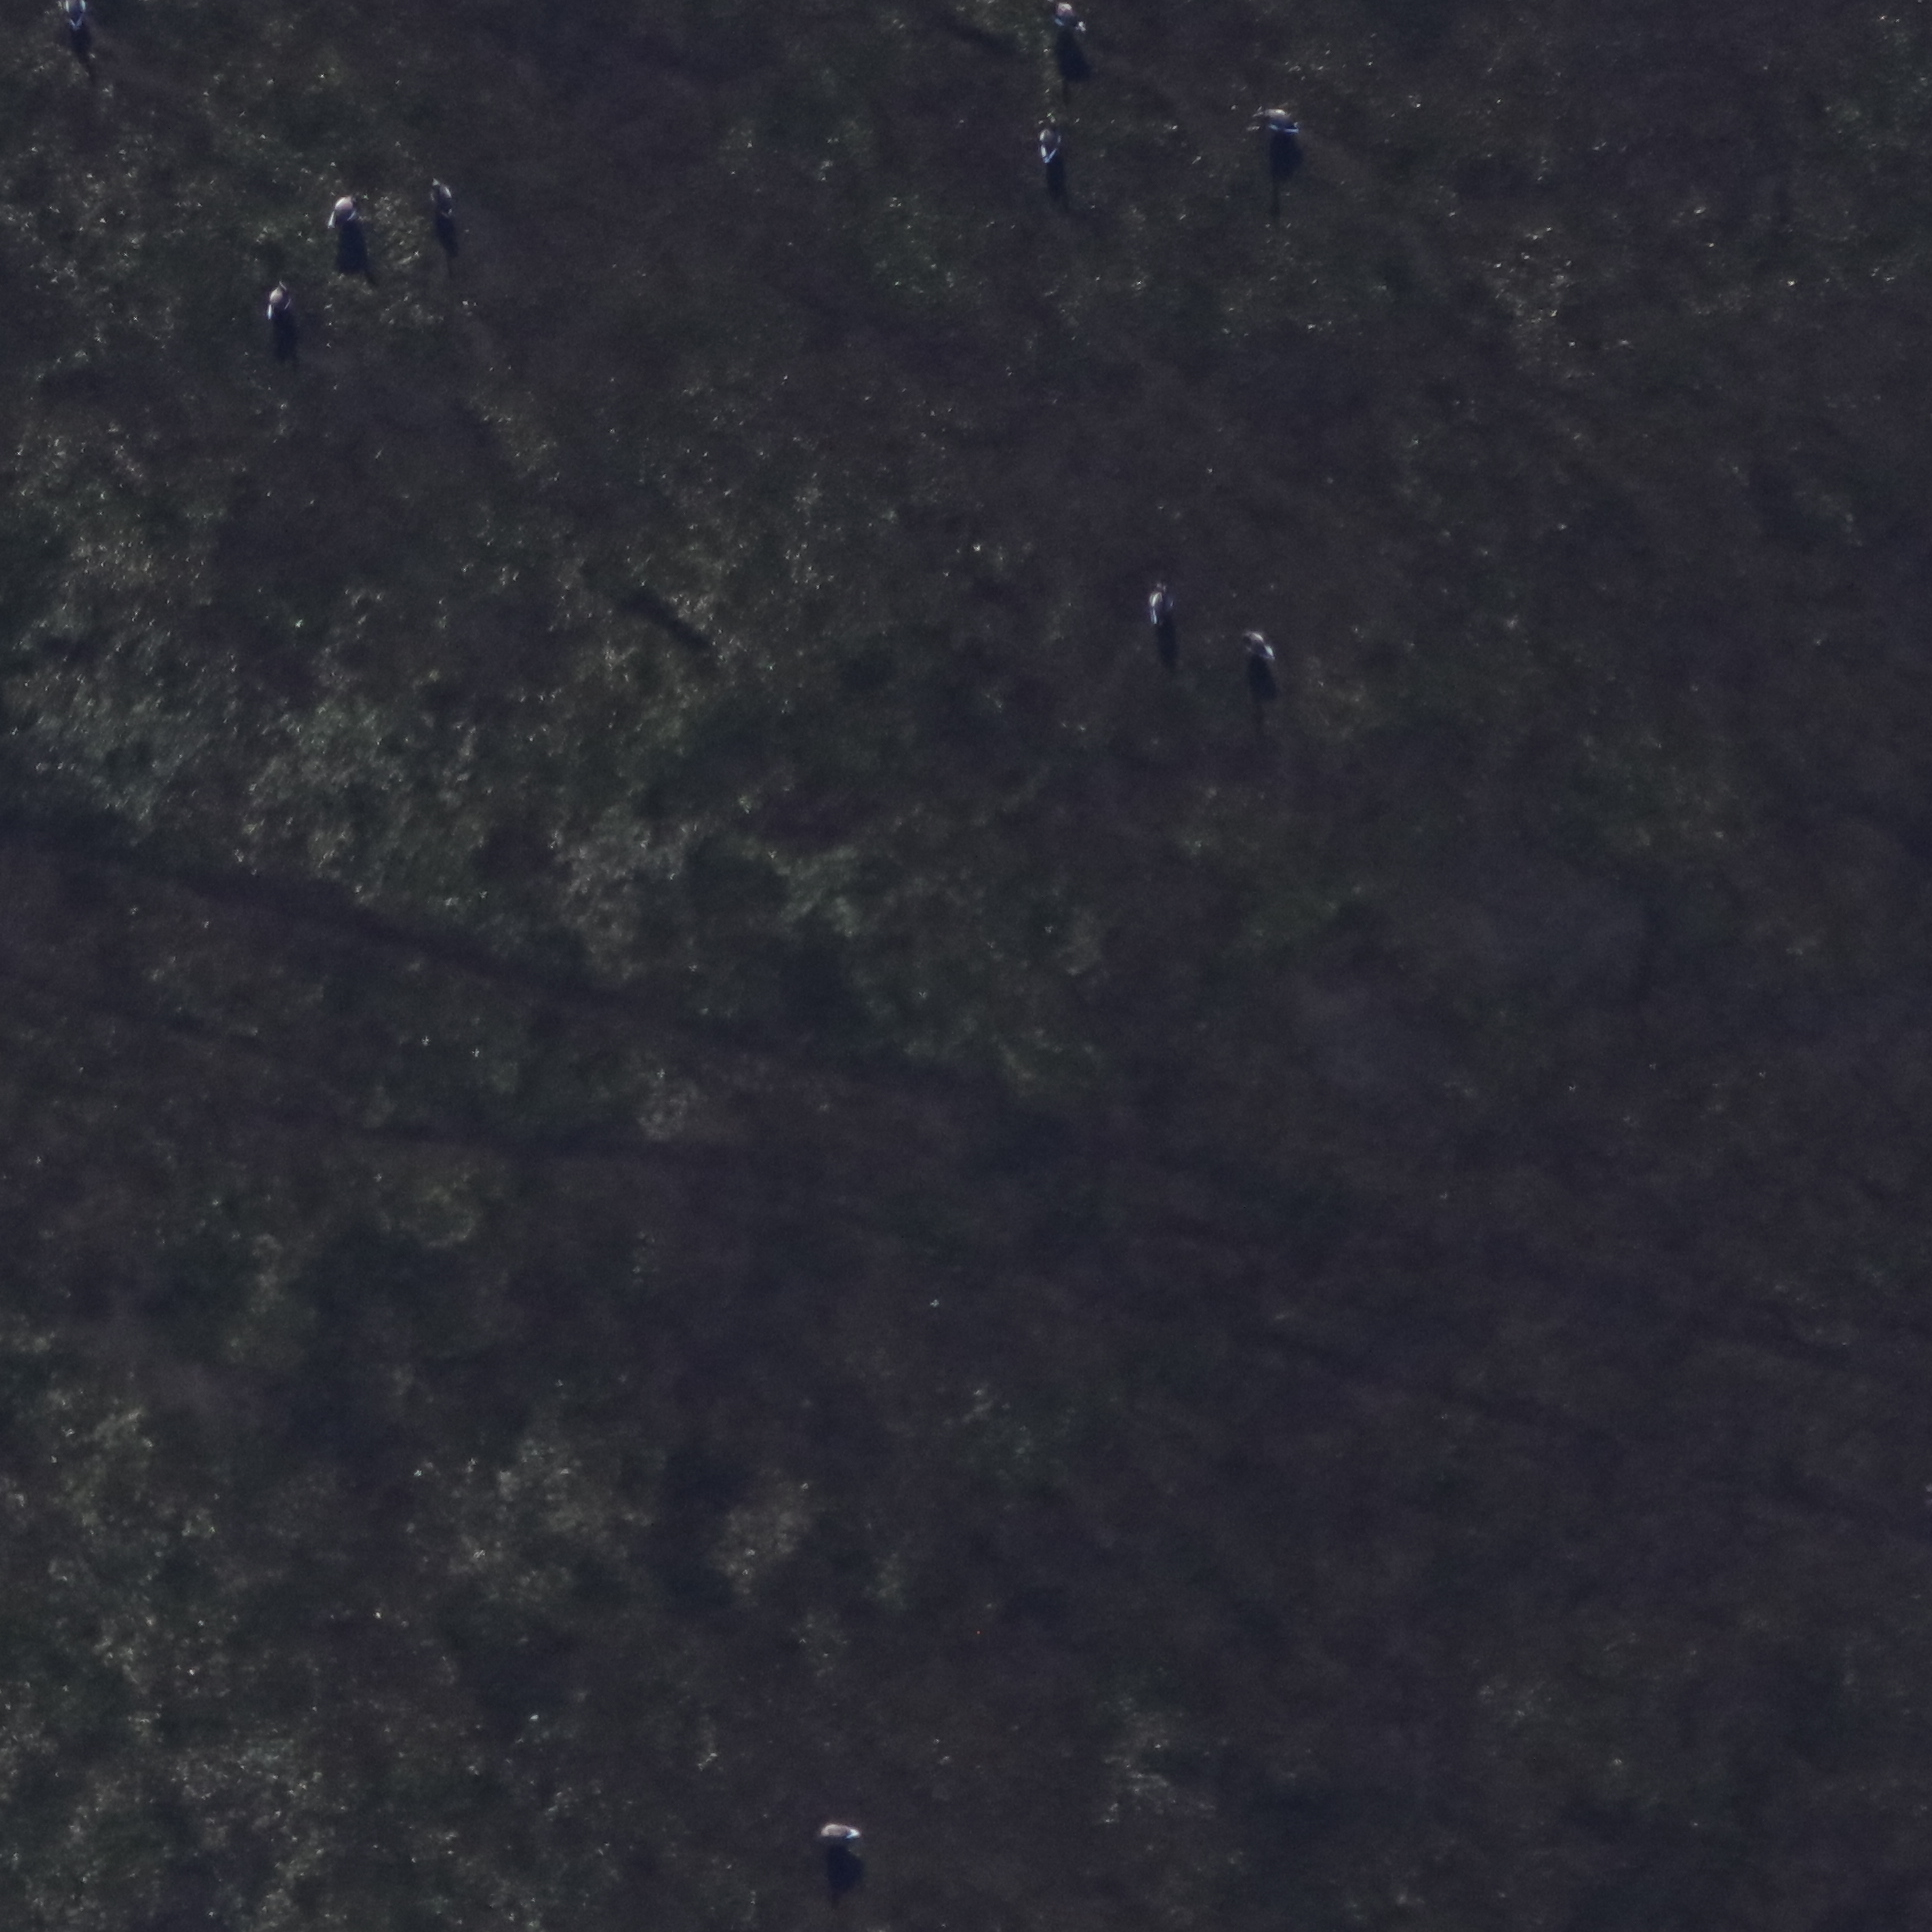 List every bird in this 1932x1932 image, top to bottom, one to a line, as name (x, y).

brant (74, 8)
brant (1076, 11)
brant (1277, 121)
brant (1048, 141)
brant (443, 196)
brant (346, 212)
brant (277, 300)
brant (1164, 607)
brant (1256, 650)
brant (841, 1832)